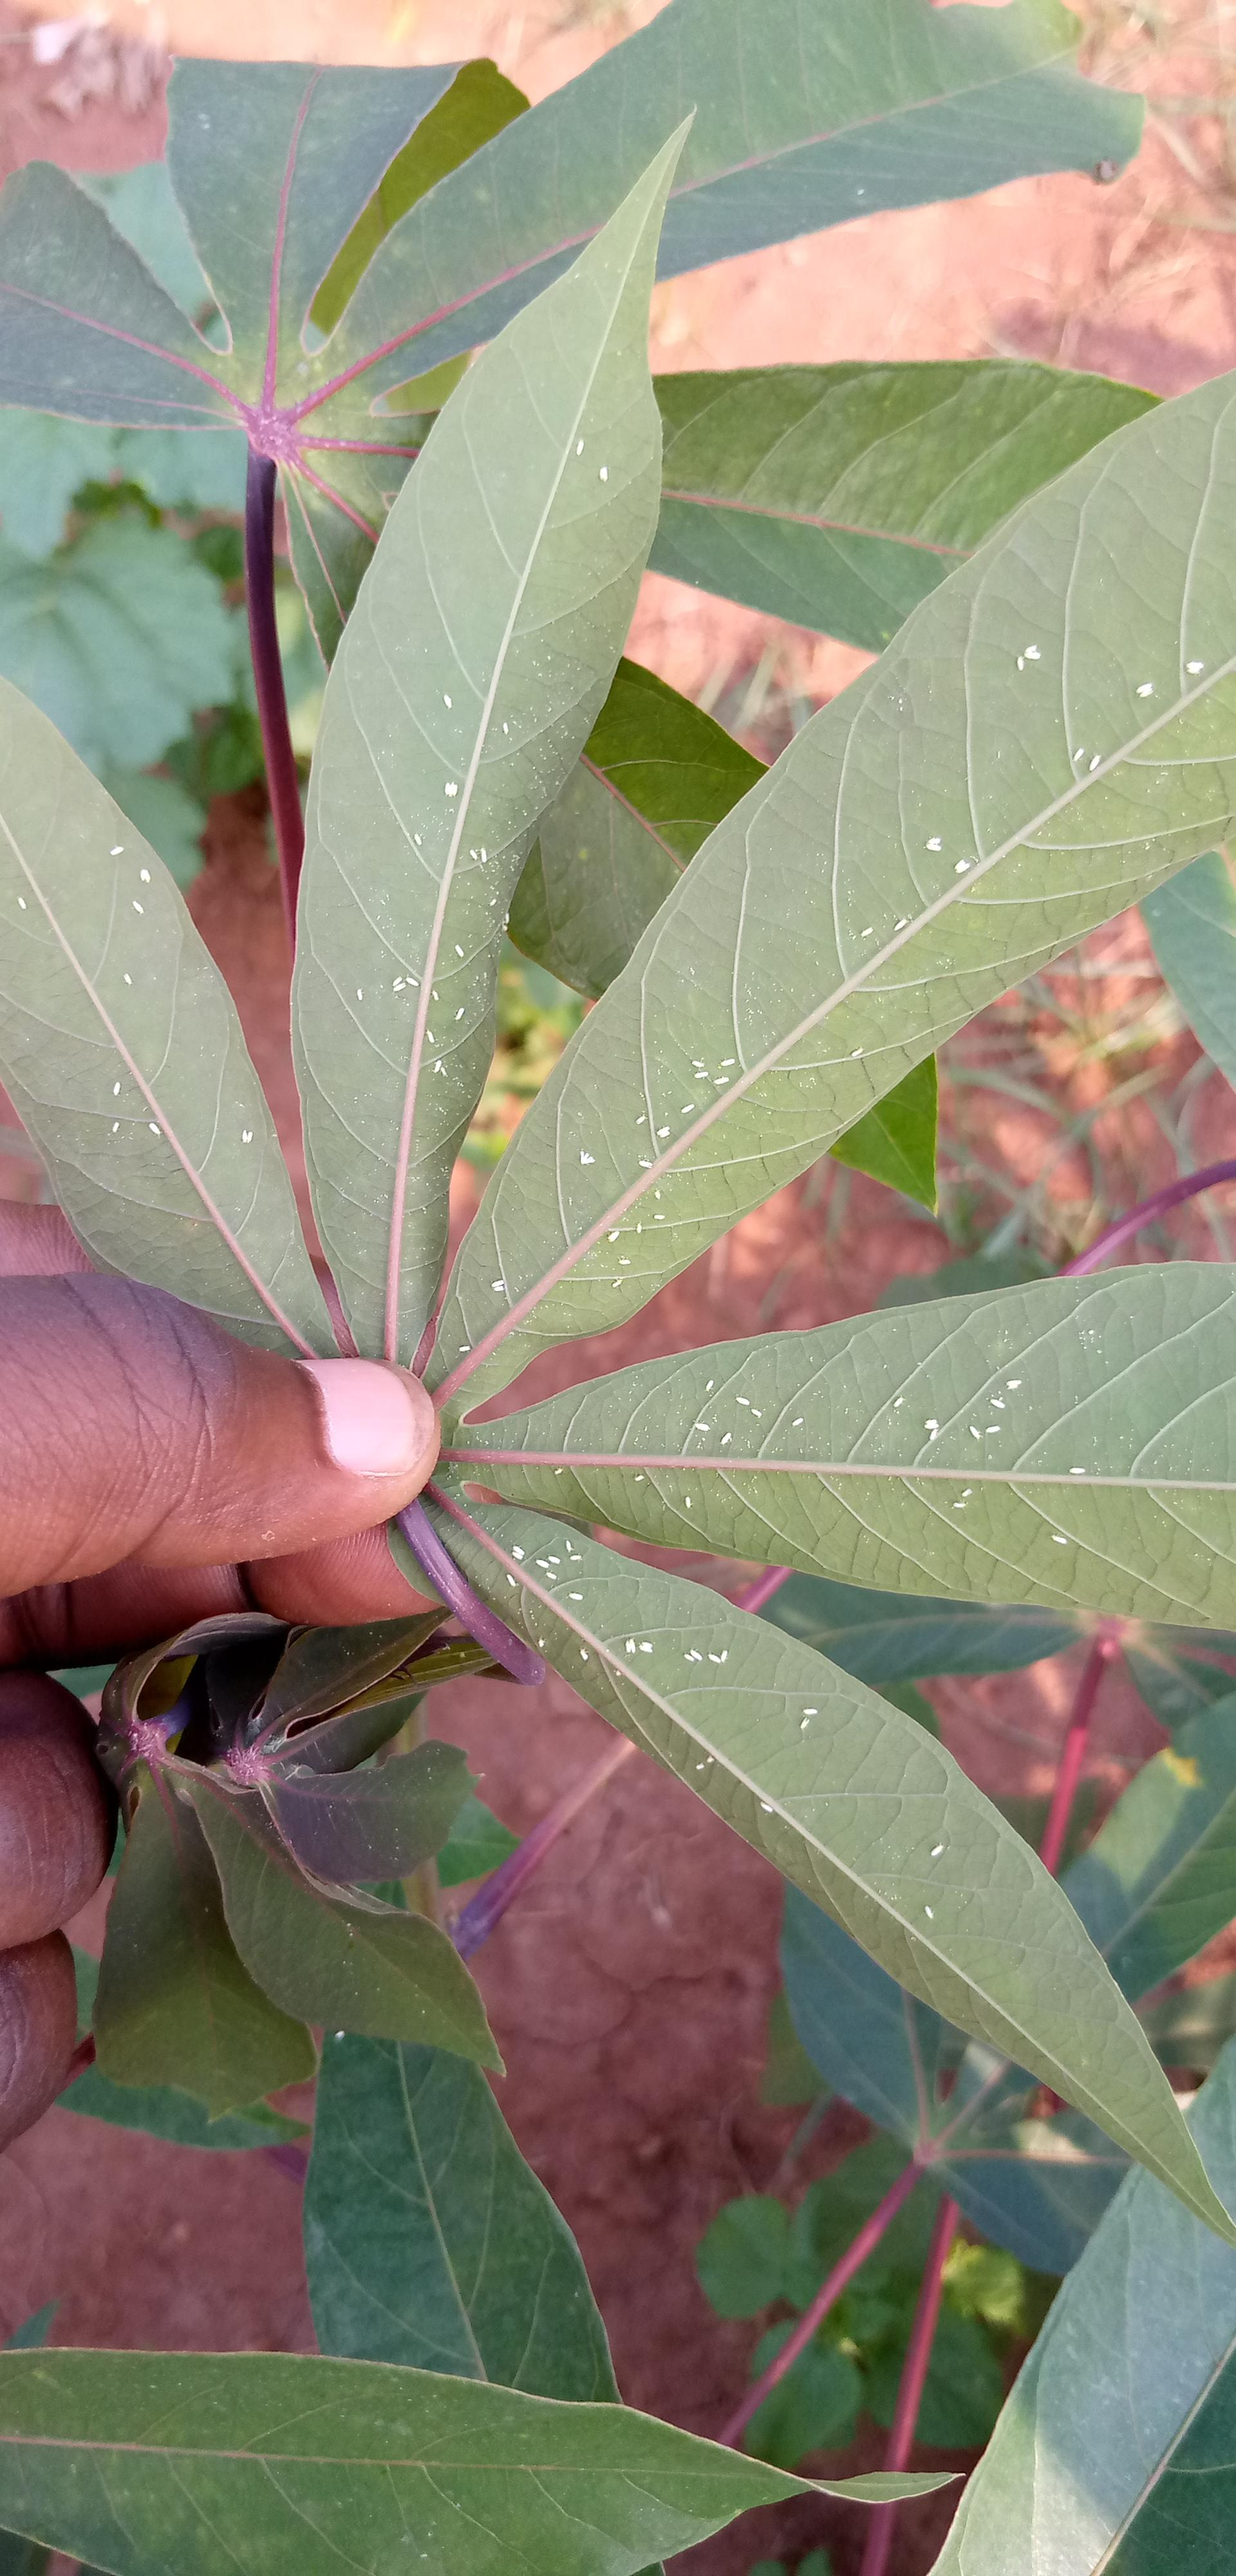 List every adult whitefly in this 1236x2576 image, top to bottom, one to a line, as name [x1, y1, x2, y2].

whitefly [573, 438, 587, 457]
whitefly [598, 466, 610, 482]
whitefly [1025, 644, 1038, 652]
whitefly [1024, 652, 1042, 661]
whitefly [1015, 656, 1025, 672]
whitefly [1184, 659, 1204, 667]
whitefly [1186, 667, 1201, 674]
whitefly [1134, 683, 1153, 695]
whitefly [1140, 688, 1154, 699]
whitefly [442, 692, 454, 710]
whitefly [501, 721, 510, 737]
whitefly [1072, 746, 1085, 763]
whitefly [1087, 755, 1102, 773]
whitefly [444, 781, 449, 797]
whitefly [449, 782, 460, 798]
whitefly [412, 831, 425, 848]
whitefly [926, 836, 941, 844]
whitefly [924, 843, 942, 853]
whitefly [108, 845, 126, 857]
whitefly [479, 845, 488, 864]
whitefly [468, 848, 479, 861]
whitefly [955, 859, 966, 871]
whitefly [956, 862, 970, 876]
whitefly [145, 867, 151, 885]
whitefly [140, 868, 145, 882]
whitefly [17, 896, 28, 911]
whitefly [488, 897, 498, 907]
whitefly [132, 900, 145, 915]
whitefly [505, 912, 510, 925]
whitefly [893, 916, 908, 933]
whitefly [503, 925, 509, 933]
whitefly [861, 925, 876, 938]
whitefly [453, 943, 467, 958]
whitefly [122, 972, 133, 987]
whitefly [392, 976, 402, 987]
whitefly [405, 976, 420, 987]
whitefly [393, 982, 406, 993]
whitefly [355, 987, 366, 1002]
whitefly [431, 990, 441, 1003]
whitefly [452, 1005, 468, 1021]
whitefly [425, 1028, 436, 1045]
whitefly [849, 1045, 866, 1058]
whitefly [718, 1057, 736, 1068]
whitefly [433, 1059, 442, 1074]
whitefly [691, 1059, 707, 1069]
whitefly [440, 1066, 449, 1077]
whitefly [692, 1071, 711, 1080]
whitefly [711, 1074, 731, 1086]
whitefly [111, 1081, 124, 1097]
whitefly [679, 1102, 699, 1115]
whitefly [633, 1115, 647, 1126]
whitefly [111, 1121, 120, 1133]
whitefly [148, 1121, 162, 1137]
whitefly [656, 1126, 671, 1135]
whitefly [241, 1128, 247, 1145]
whitefly [247, 1130, 254, 1144]
whitefly [660, 1131, 670, 1139]
whitefly [578, 1148, 597, 1166]
whitefly [637, 1159, 655, 1170]
whitefly [652, 1189, 662, 1200]
whitefly [652, 1212, 666, 1220]
whitefly [635, 1221, 644, 1235]
whitefly [606, 1229, 621, 1244]
whitefly [617, 1258, 632, 1266]
whitefly [610, 1276, 624, 1289]
whitefly [491, 1279, 505, 1288]
whitefly [494, 1285, 505, 1294]
whitefly [457, 1343, 472, 1354]
whitefly [704, 1378, 715, 1393]
whitefly [1002, 1378, 1024, 1390]
whitefly [733, 1396, 751, 1406]
whitefly [891, 1396, 904, 1408]
whitefly [989, 1397, 1006, 1410]
whitefly [749, 1406, 763, 1420]
whitefly [791, 1416, 806, 1428]
whitefly [926, 1418, 938, 1423]
whitefly [692, 1421, 710, 1433]
whitefly [922, 1423, 941, 1429]
whitefly [984, 1424, 1001, 1434]
whitefly [968, 1425, 982, 1440]
whitefly [928, 1428, 938, 1442]
whitefly [719, 1431, 732, 1446]
whitefly [1069, 1466, 1087, 1475]
whitefly [552, 1467, 565, 1477]
whitefly [633, 1473, 646, 1482]
whitefly [960, 1488, 974, 1497]
whitefly [683, 1495, 693, 1510]
whitefly [952, 1501, 968, 1509]
whitefly [1049, 1533, 1069, 1546]
whitefly [565, 1539, 574, 1553]
whitefly [512, 1544, 525, 1556]
whitefly [511, 1551, 523, 1562]
whitefly [568, 1553, 583, 1562]
whitefly [547, 1554, 563, 1566]
whitefly [535, 1558, 550, 1569]
whitefly [545, 1571, 558, 1580]
whitefly [505, 1573, 518, 1587]
whitefly [567, 1591, 586, 1601]
whitefly [537, 1636, 547, 1651]
whitefly [630, 1636, 637, 1654]
whitefly [624, 1639, 631, 1654]
whitefly [641, 1640, 654, 1647]
whitefly [639, 1645, 655, 1654]
whitefly [578, 1647, 591, 1662]
whitefly [720, 1647, 729, 1663]
whitefly [689, 1648, 704, 1663]
whitefly [706, 1653, 721, 1665]
whitefly [683, 1653, 696, 1662]
whitefly [800, 1706, 819, 1716]
whitefly [798, 1716, 811, 1729]
whitefly [705, 1755, 716, 1765]
whitefly [694, 1759, 705, 1772]
whitefly [758, 1800, 774, 1815]
whitefly [930, 1842, 946, 1857]
whitefly [922, 1904, 935, 1920]
whitefly [332, 2030, 346, 2040]